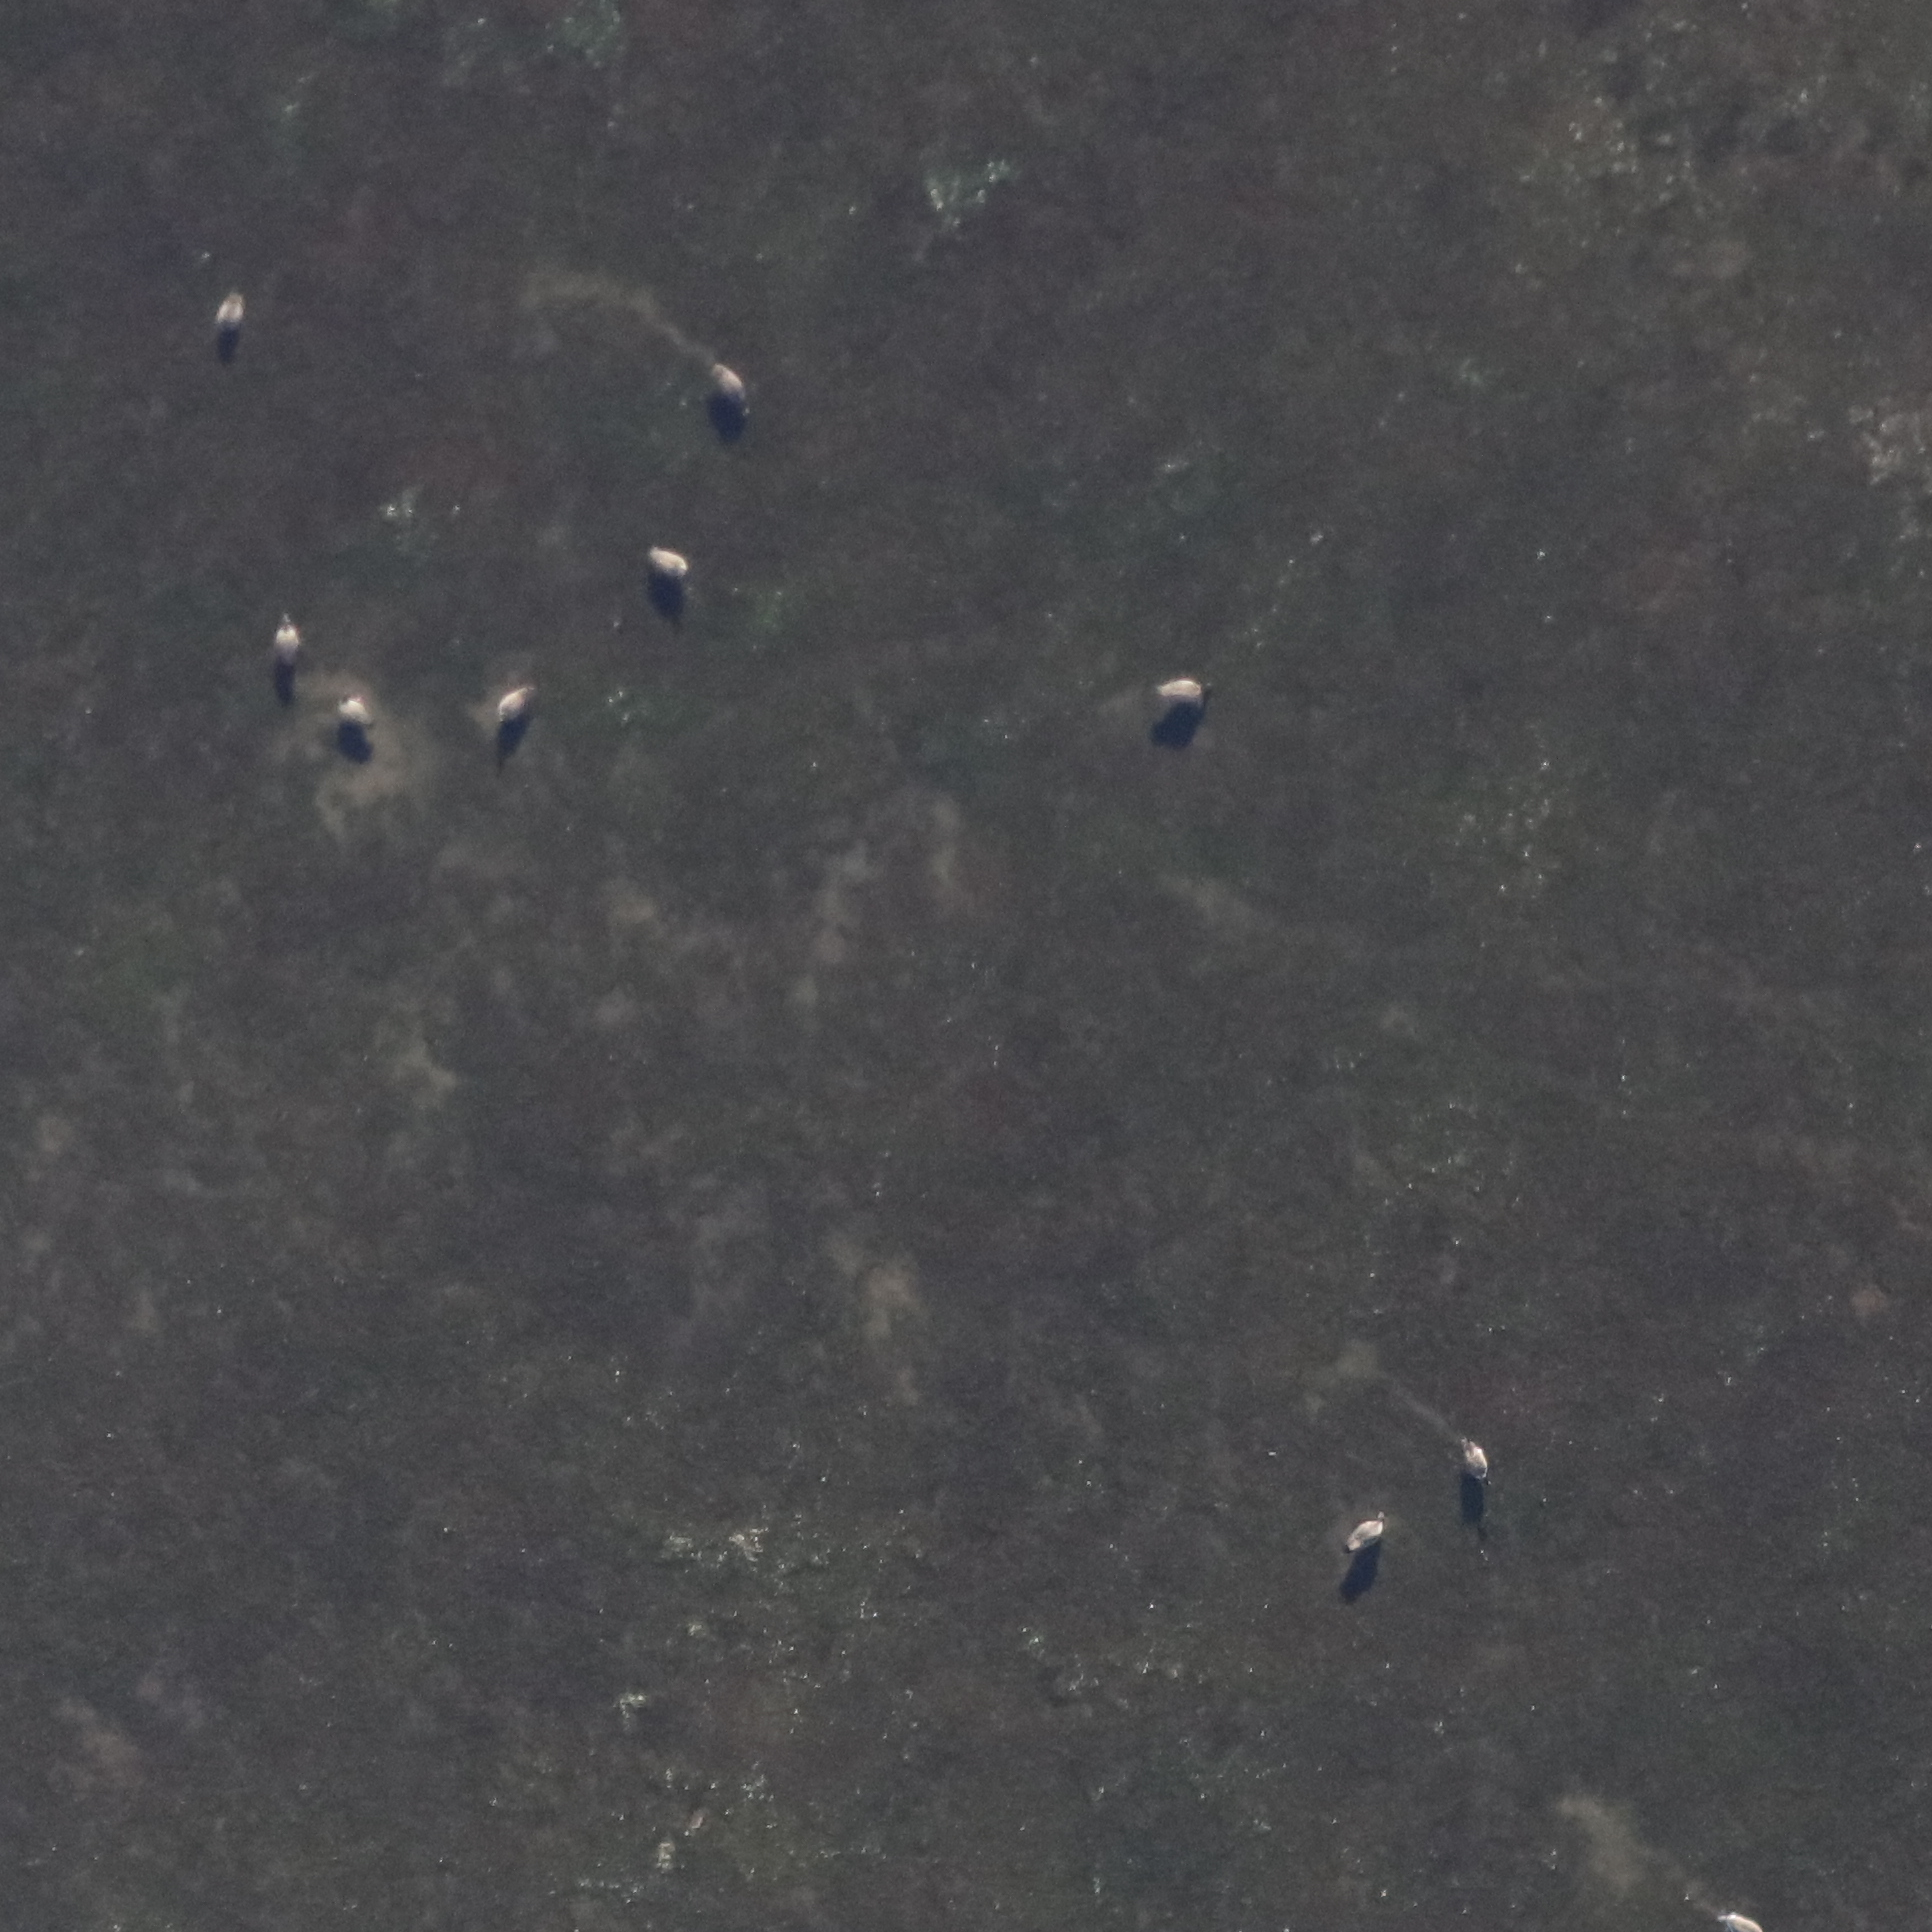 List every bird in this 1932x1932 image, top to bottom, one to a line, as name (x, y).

Canada goose (230, 311)
Canada goose (729, 387)
Canada goose (668, 565)
Canada goose (286, 642)
Canada goose (1179, 695)
Canada goose (508, 711)
Canada goose (353, 713)
Canada goose (1474, 1461)
Canada goose (1366, 1535)
Canada goose (1743, 1931)